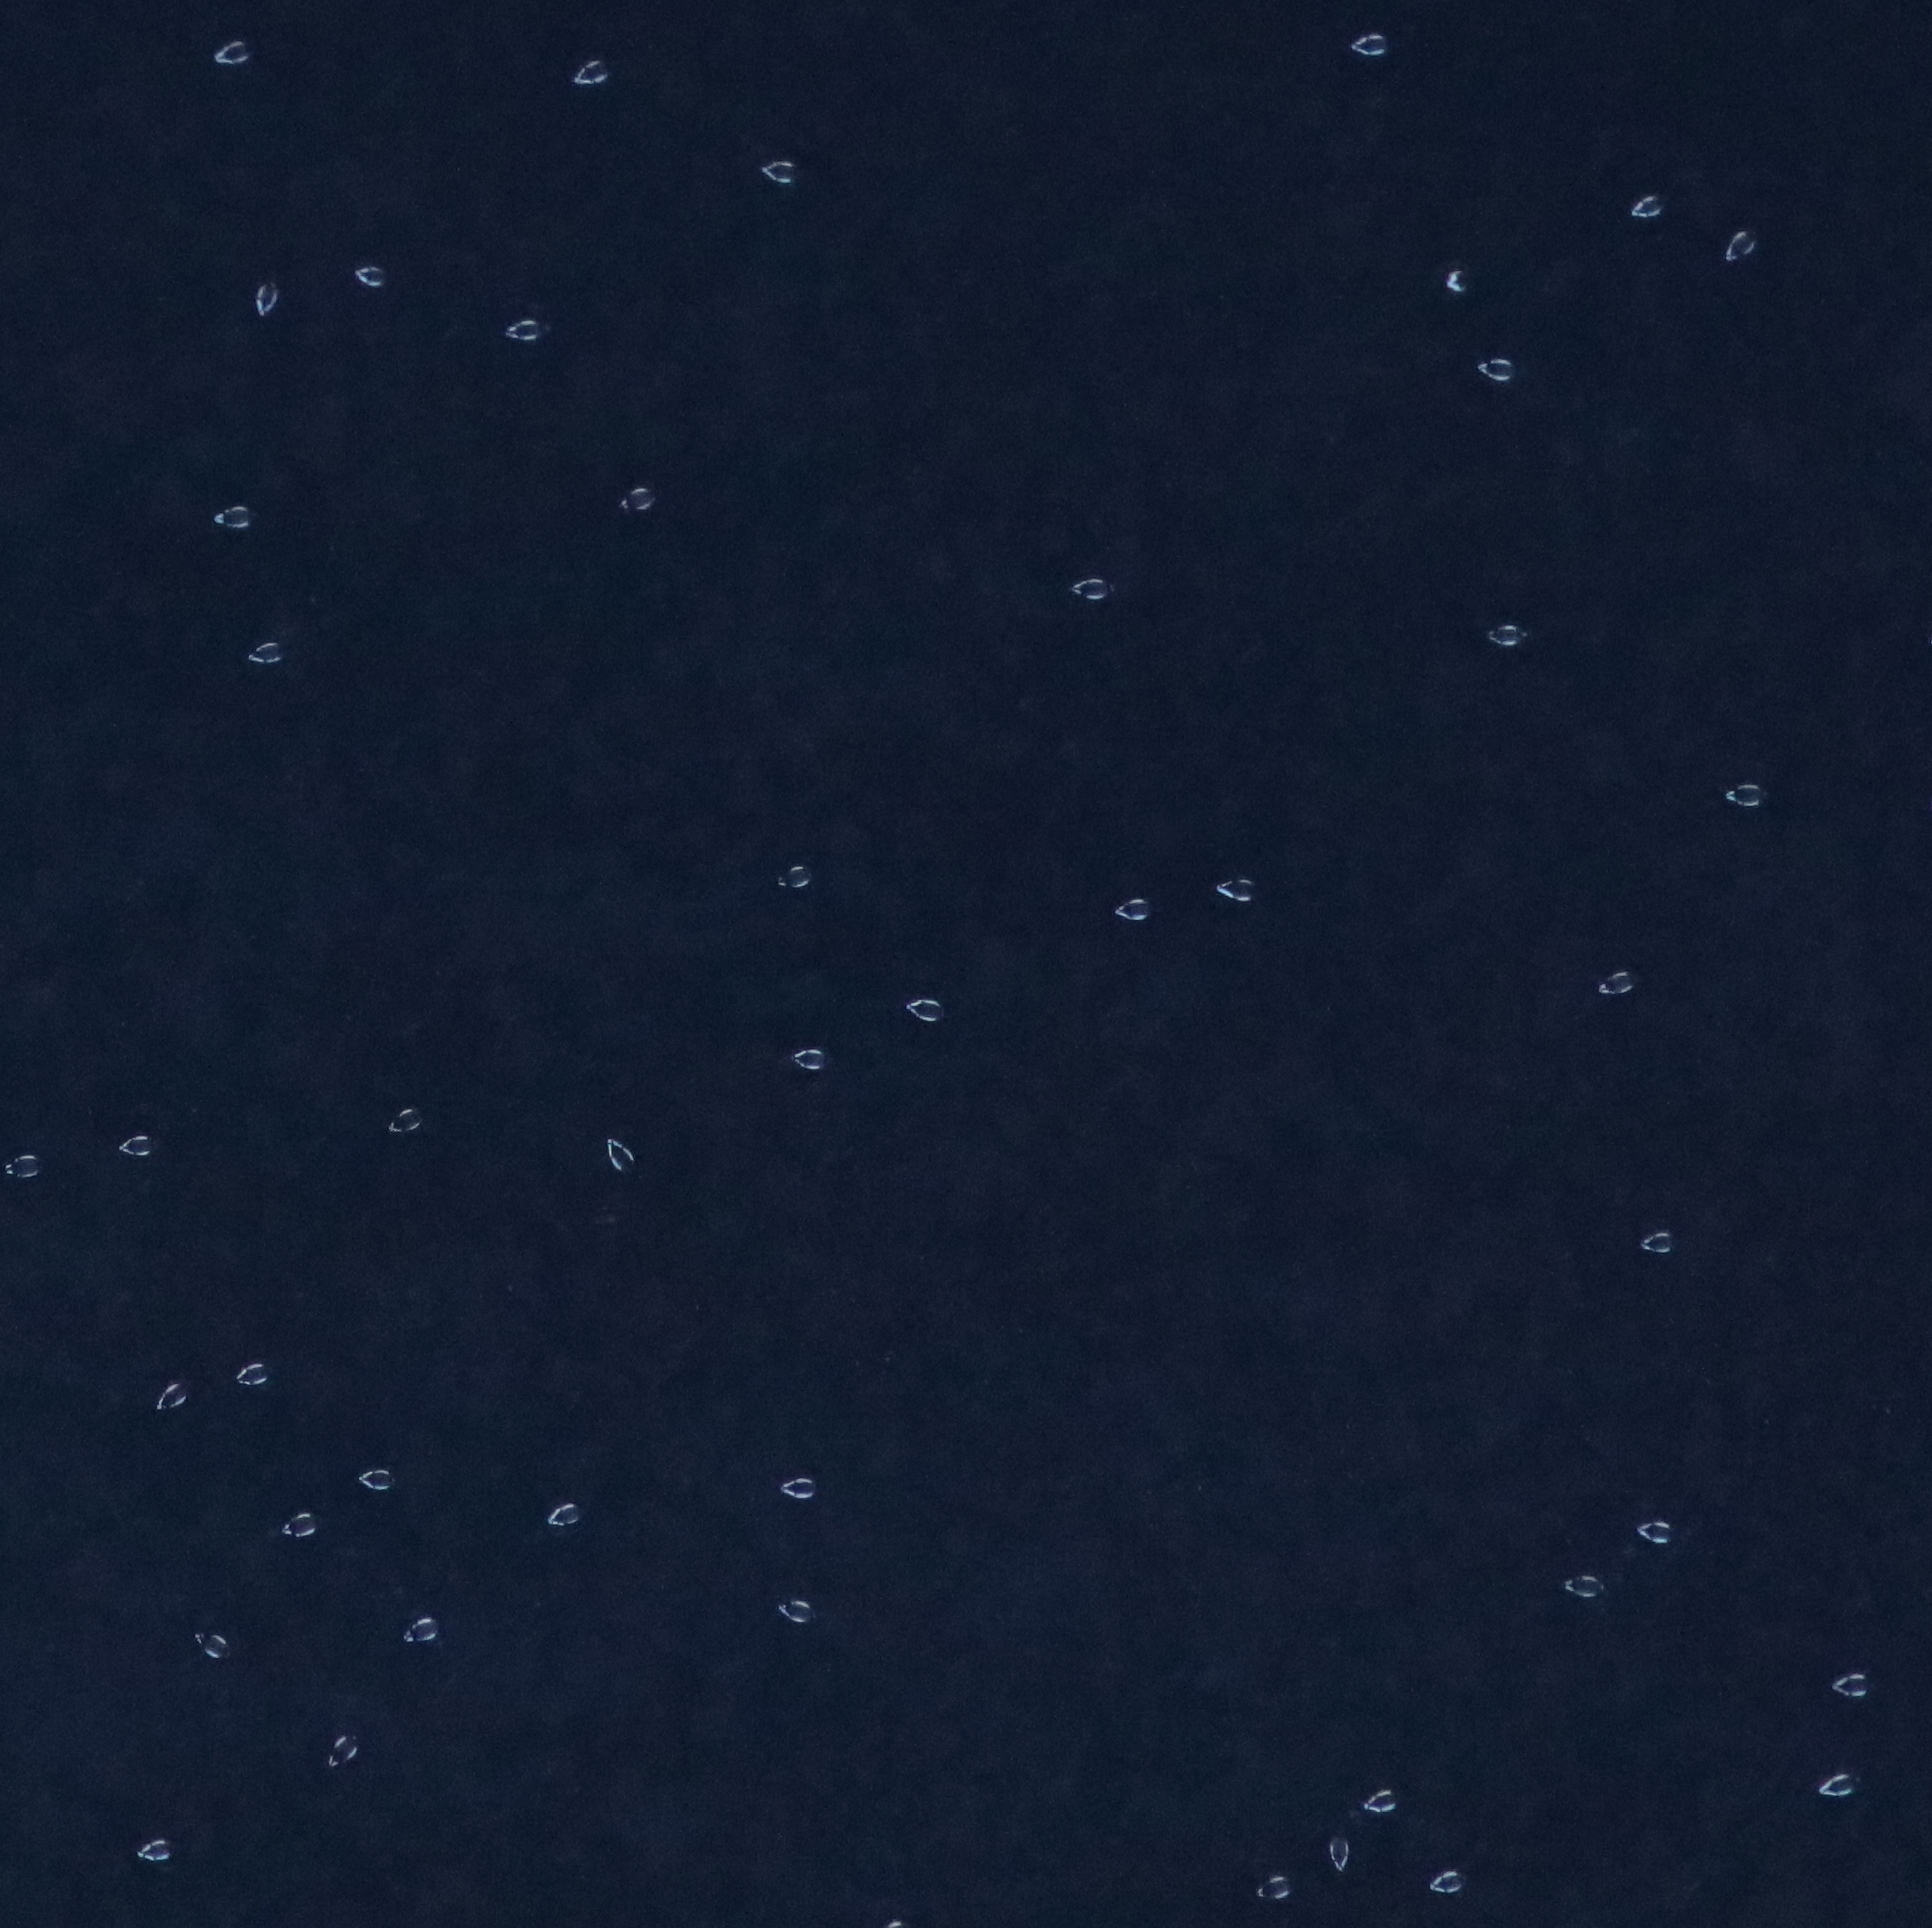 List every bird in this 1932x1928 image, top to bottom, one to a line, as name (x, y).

brant (1372, 46)
brant (236, 50)
brant (592, 72)
brant (783, 171)
brant (1650, 208)
brant (1740, 245)
brant (373, 275)
brant (1462, 280)
brant (265, 295)
brant (527, 330)
brant (1499, 371)
brant (640, 499)
brant (236, 516)
brant (1095, 588)
brant (1507, 635)
brant (268, 651)
brant (1745, 794)
brant (794, 877)
brant (1239, 889)
brant (1135, 908)
brant (1618, 984)
brant (929, 1010)
brant (812, 1060)
brant (407, 1119)
brant (140, 1146)
brant (621, 1156)
brant (27, 1167)
brant (1658, 1243)
brant (255, 1374)
brant (173, 1397)
brant (378, 1479)
brant (803, 1488)
brant (565, 1517)
brant (302, 1524)
brant (1658, 1532)
brant (1586, 1586)
brant (800, 1613)
brant (425, 1630)
brant (214, 1645)
brant (1854, 1686)
brant (344, 1749)
brant (1841, 1786)
brant (1382, 1802)
brant (1338, 1849)
brant (158, 1851)
brant (1451, 1882)
brant (1275, 1887)